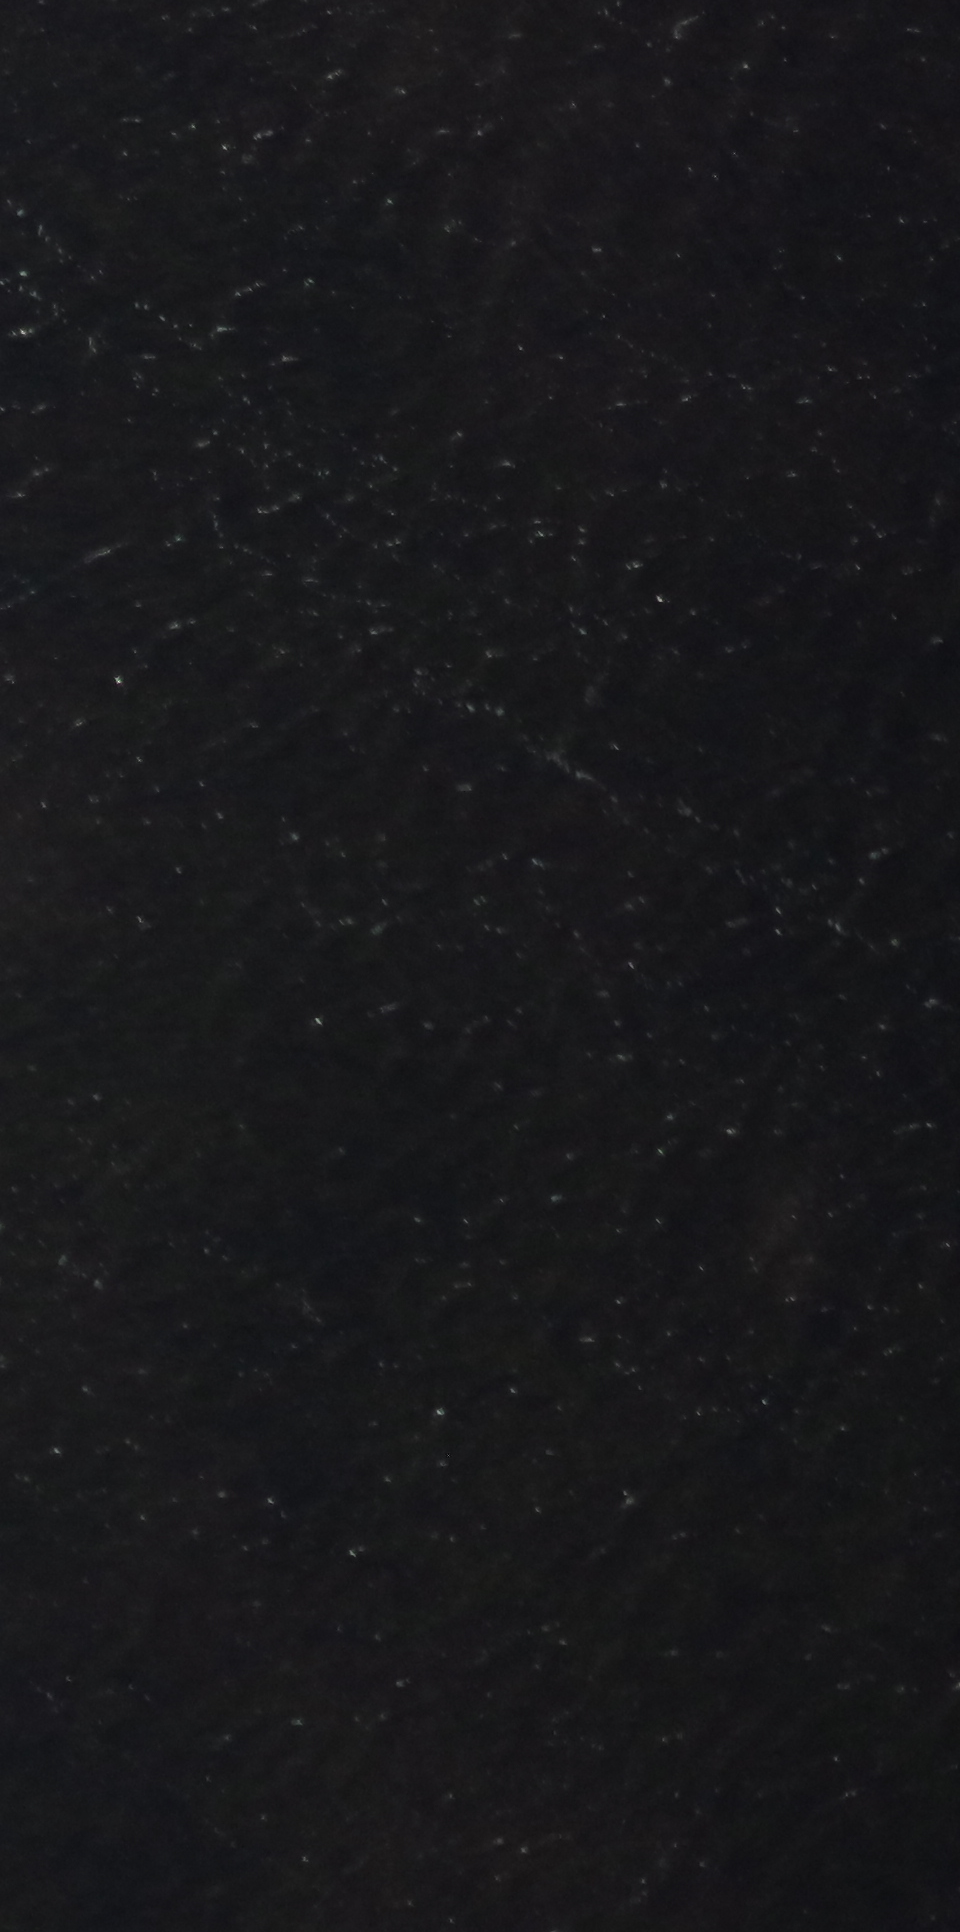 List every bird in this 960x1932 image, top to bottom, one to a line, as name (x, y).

None